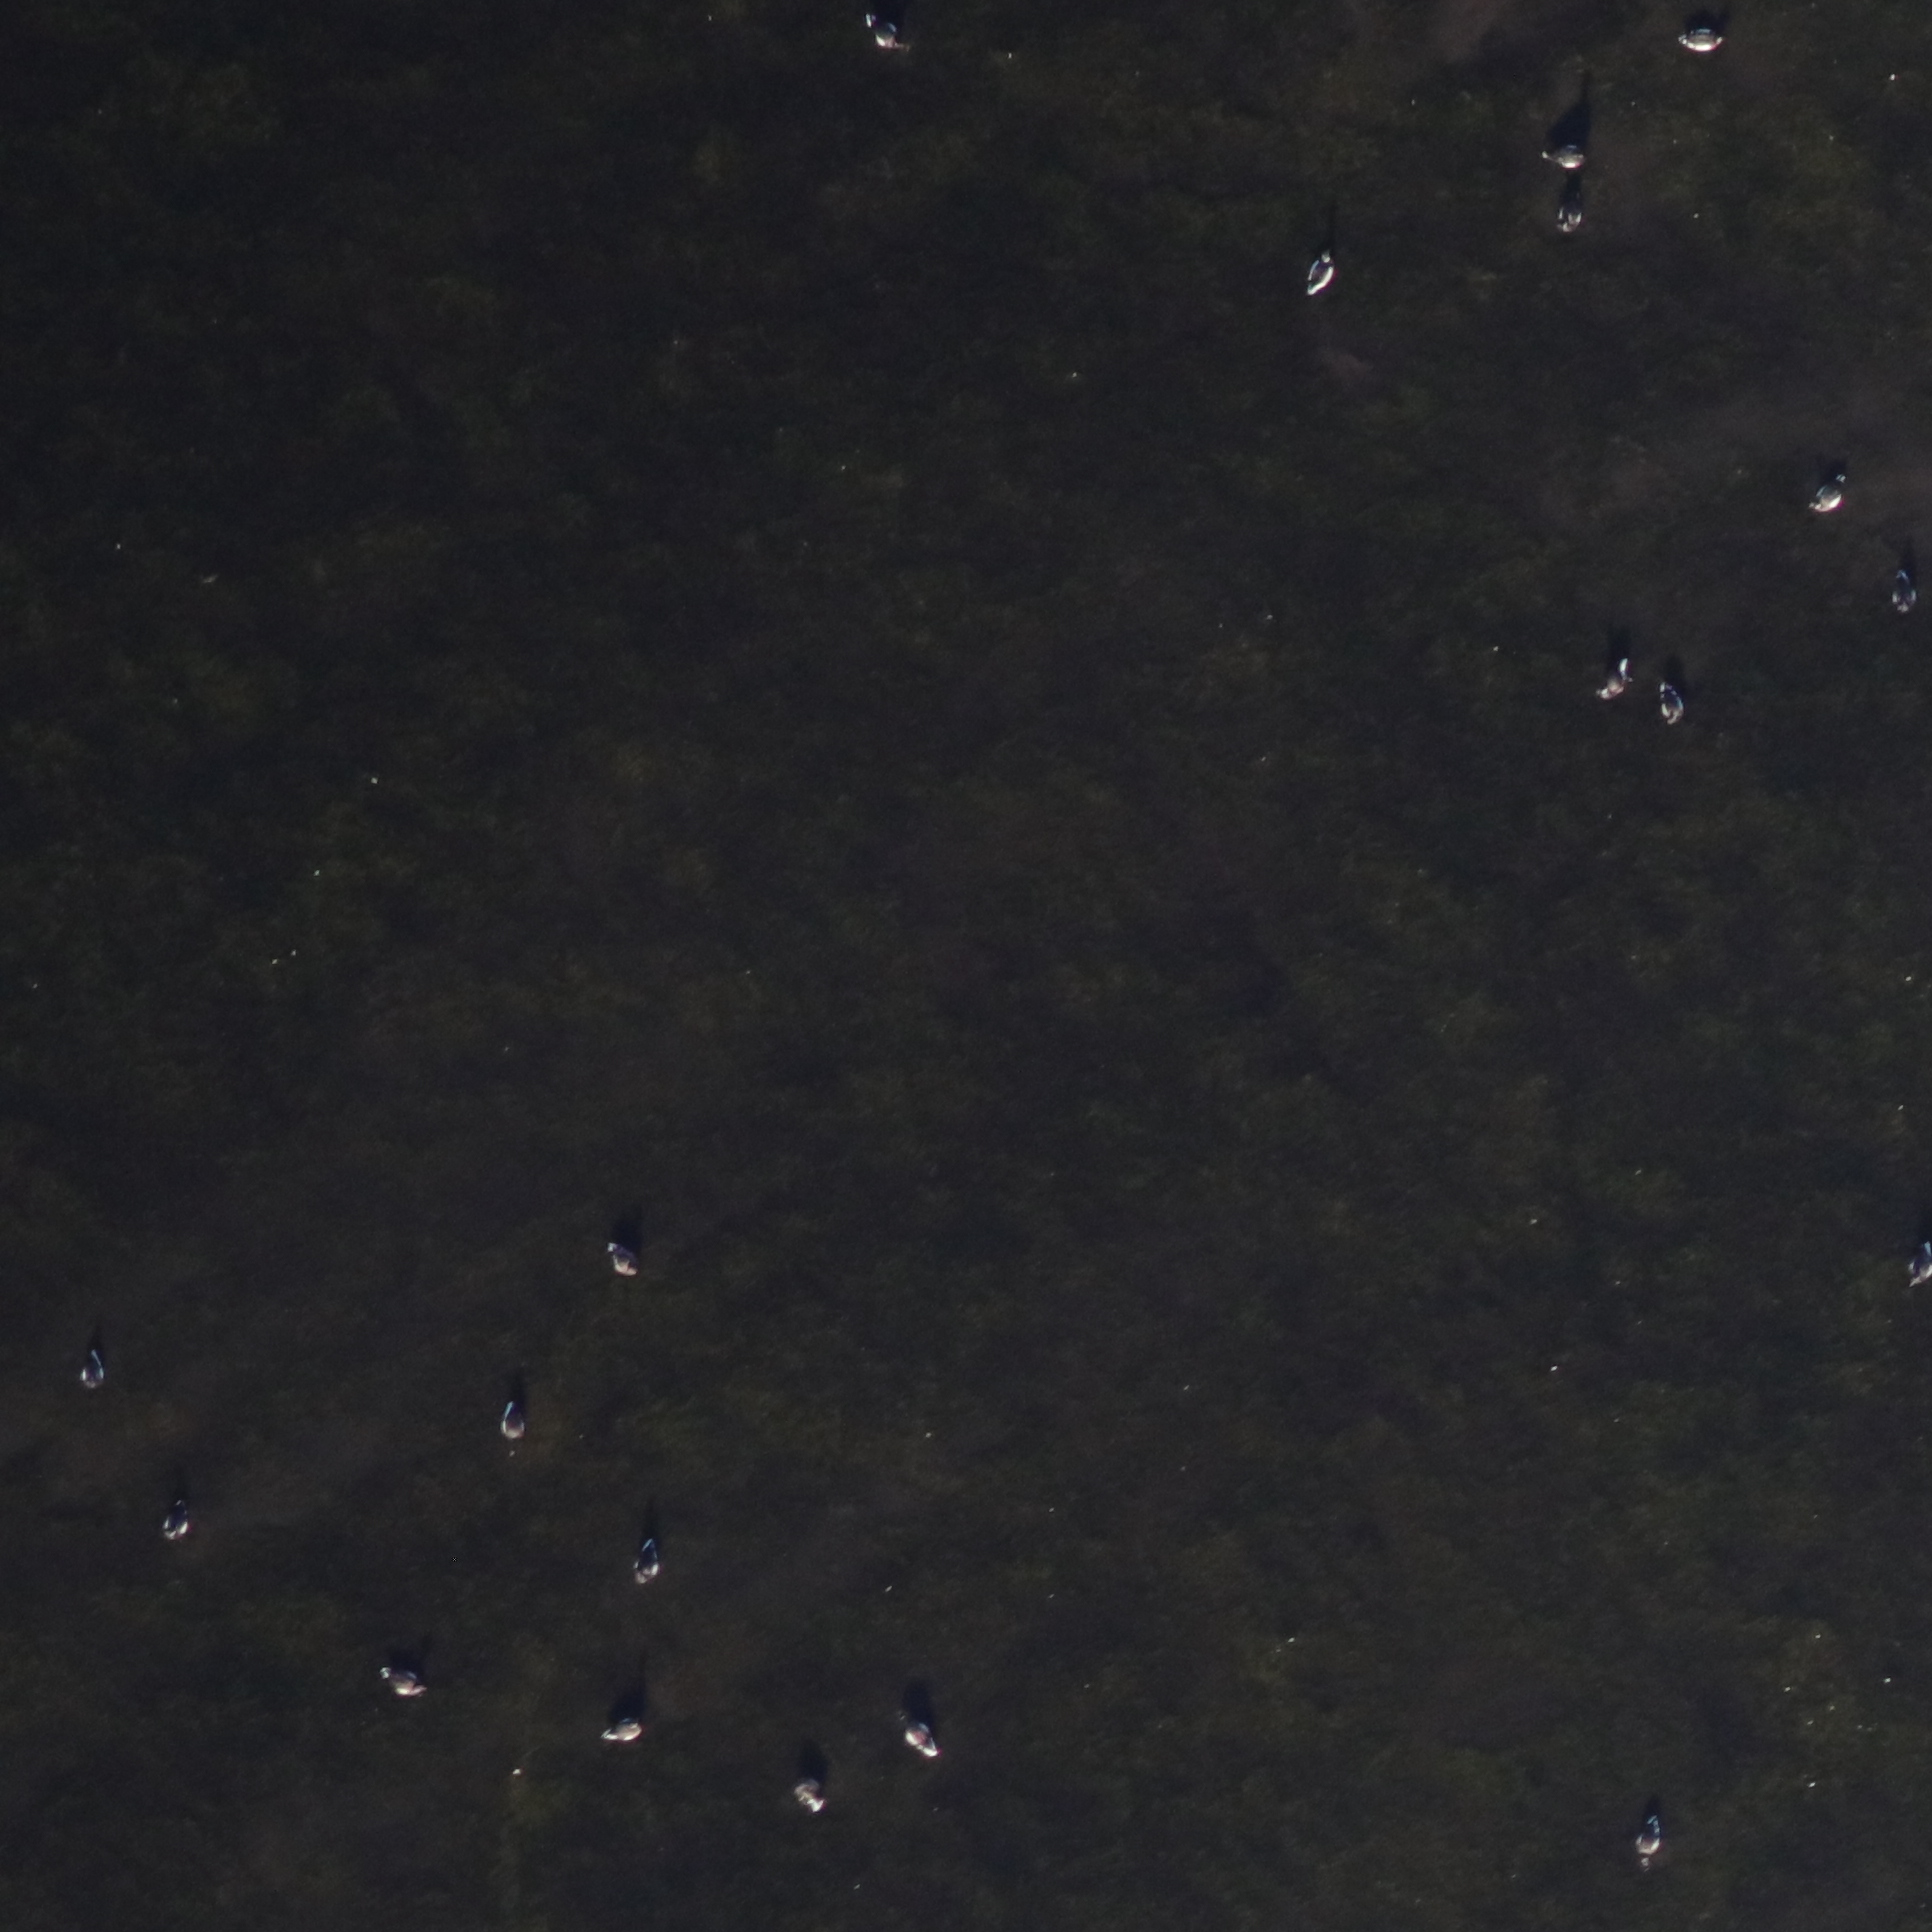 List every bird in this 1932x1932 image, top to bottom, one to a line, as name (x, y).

brant (881, 30)
brant (1702, 37)
brant (1567, 156)
brant (1566, 218)
brant (1321, 273)
brant (1828, 494)
brant (1904, 593)
brant (1614, 682)
brant (1672, 702)
brant (624, 1259)
brant (1923, 1264)
brant (93, 1370)
brant (514, 1421)
brant (179, 1520)
brant (646, 1561)
brant (403, 1680)
brant (625, 1730)
brant (920, 1736)
brant (812, 1791)
brant (1648, 1839)